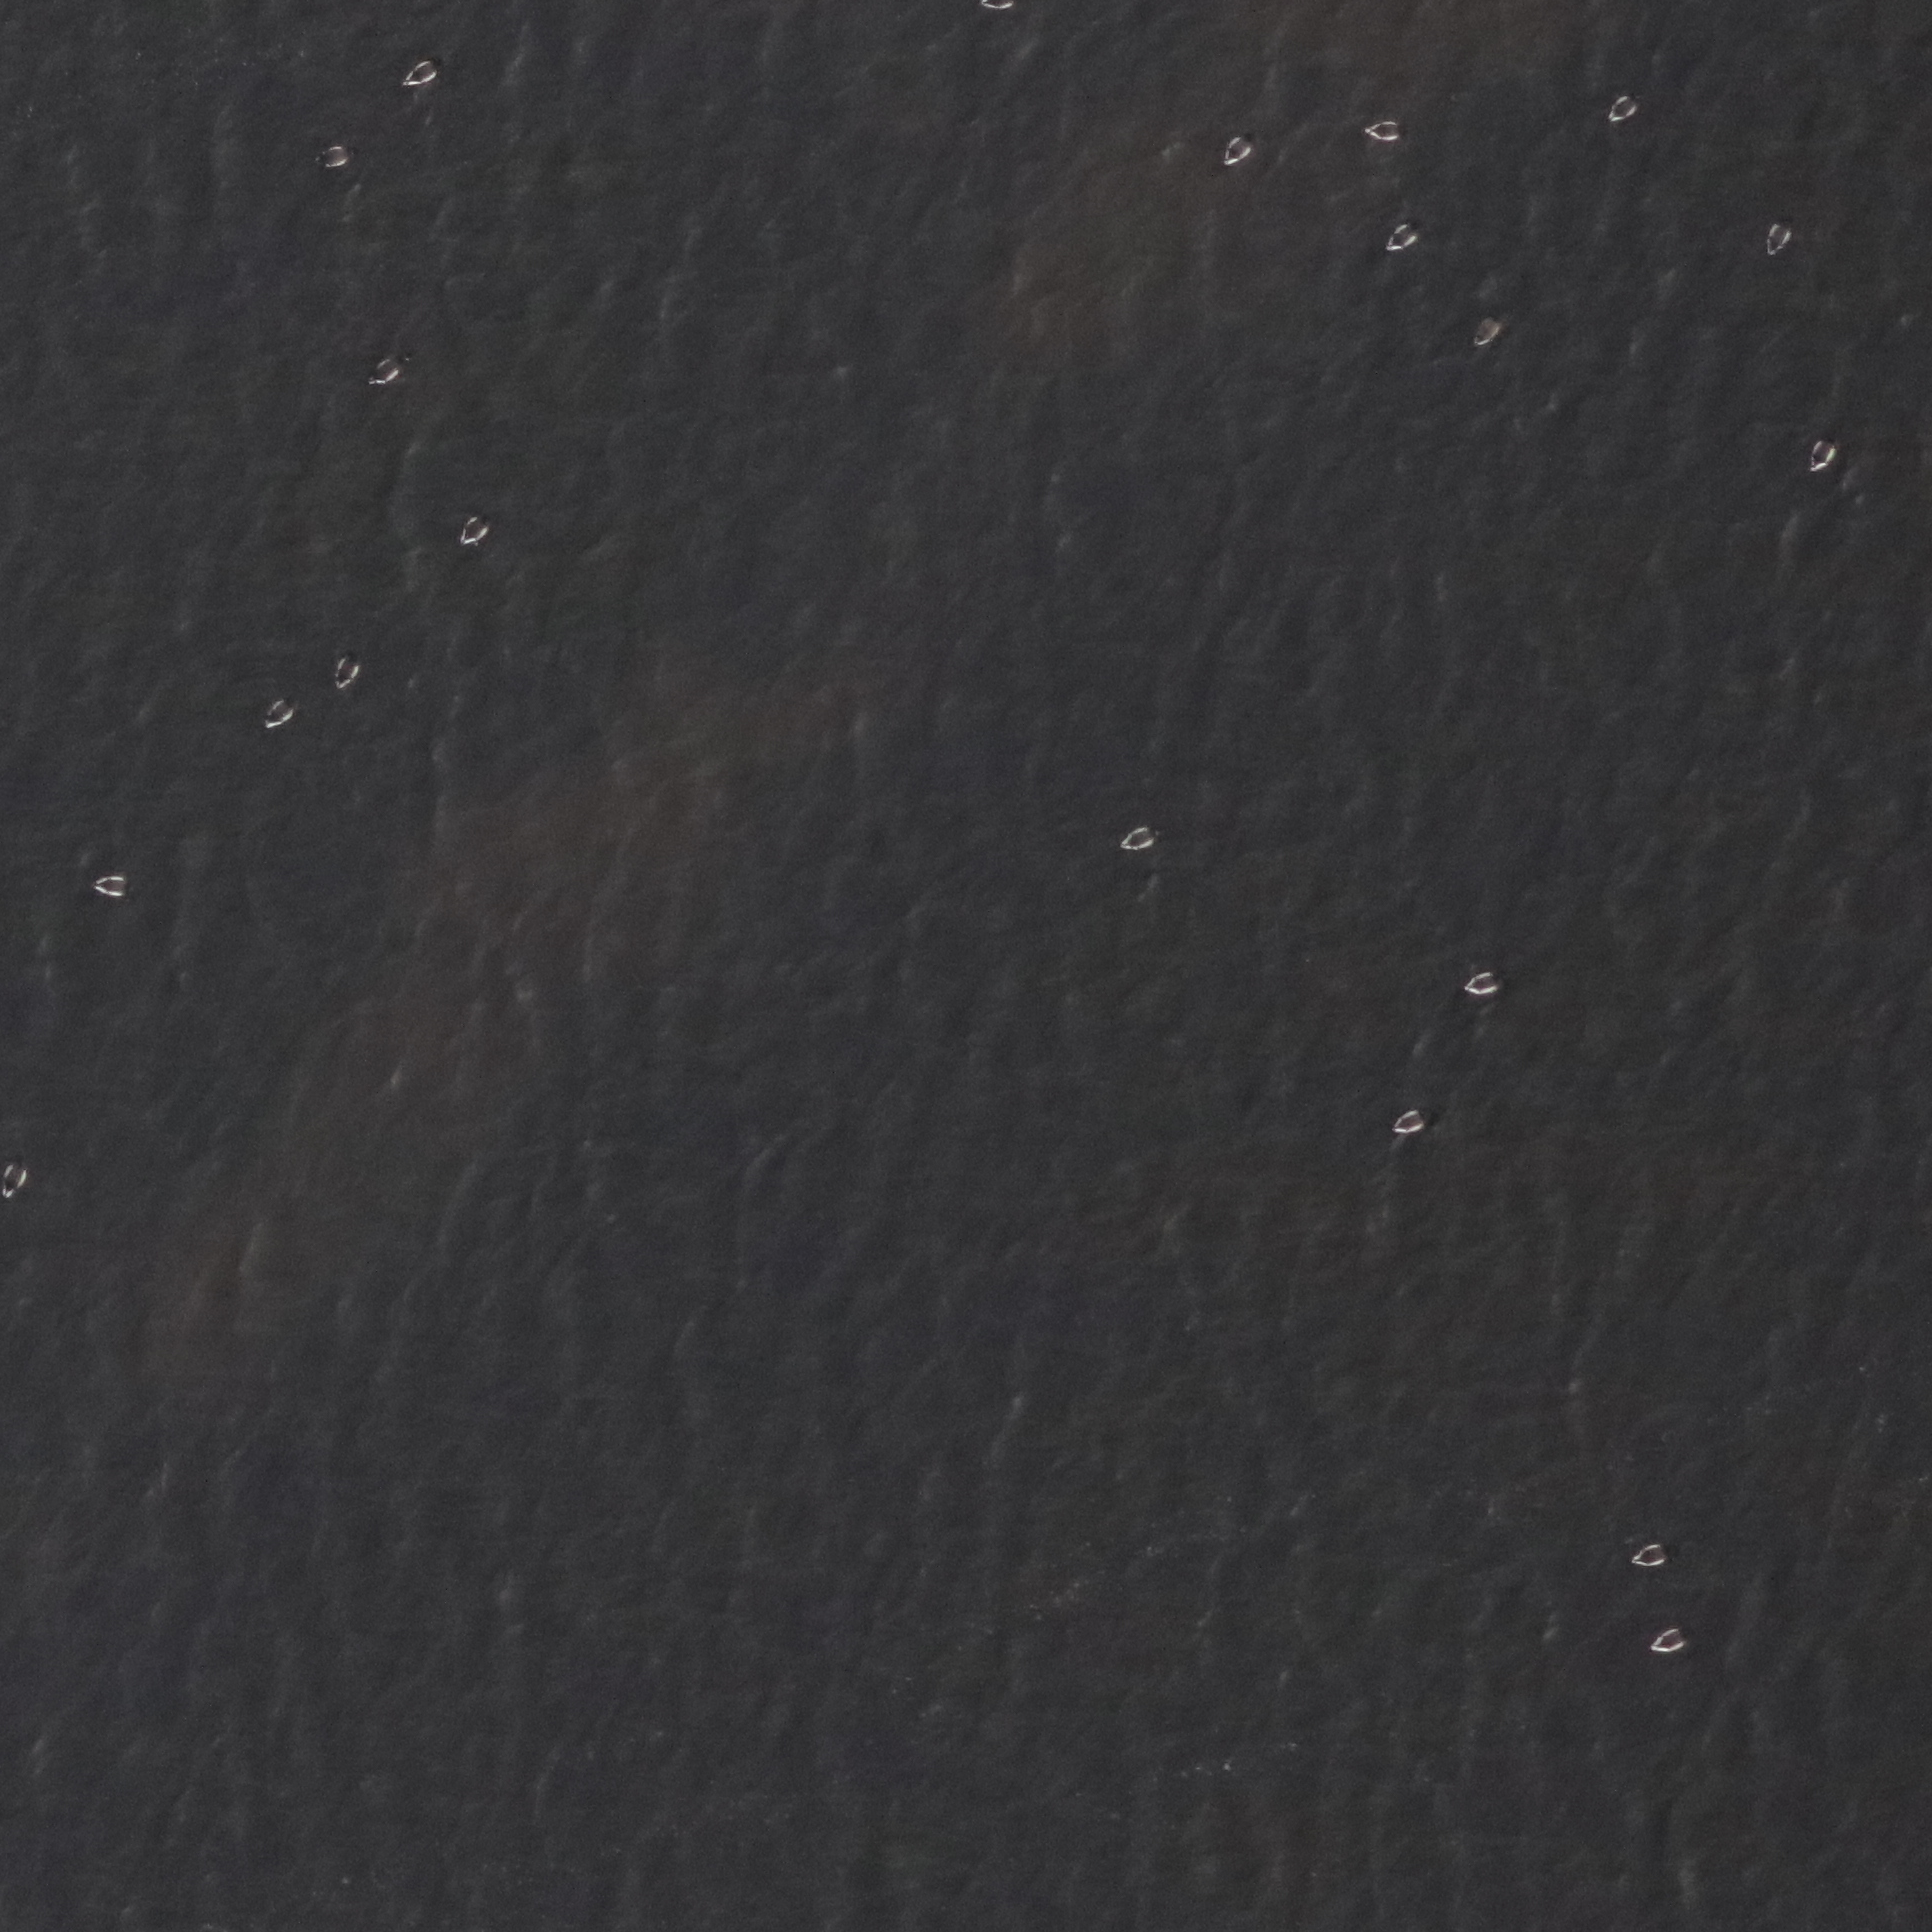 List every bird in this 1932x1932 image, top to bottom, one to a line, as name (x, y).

brant (422, 73)
brant (1624, 108)
brant (1386, 131)
brant (1240, 149)
brant (335, 156)
brant (1405, 236)
brant (1779, 236)
brant (1490, 330)
brant (389, 369)
brant (1823, 452)
brant (475, 530)
brant (346, 670)
brant (282, 712)
brant (1140, 838)
brant (113, 885)
brant (1484, 984)
brant (1411, 1123)
brant (15, 1176)
brant (1652, 1554)
brant (1672, 1640)